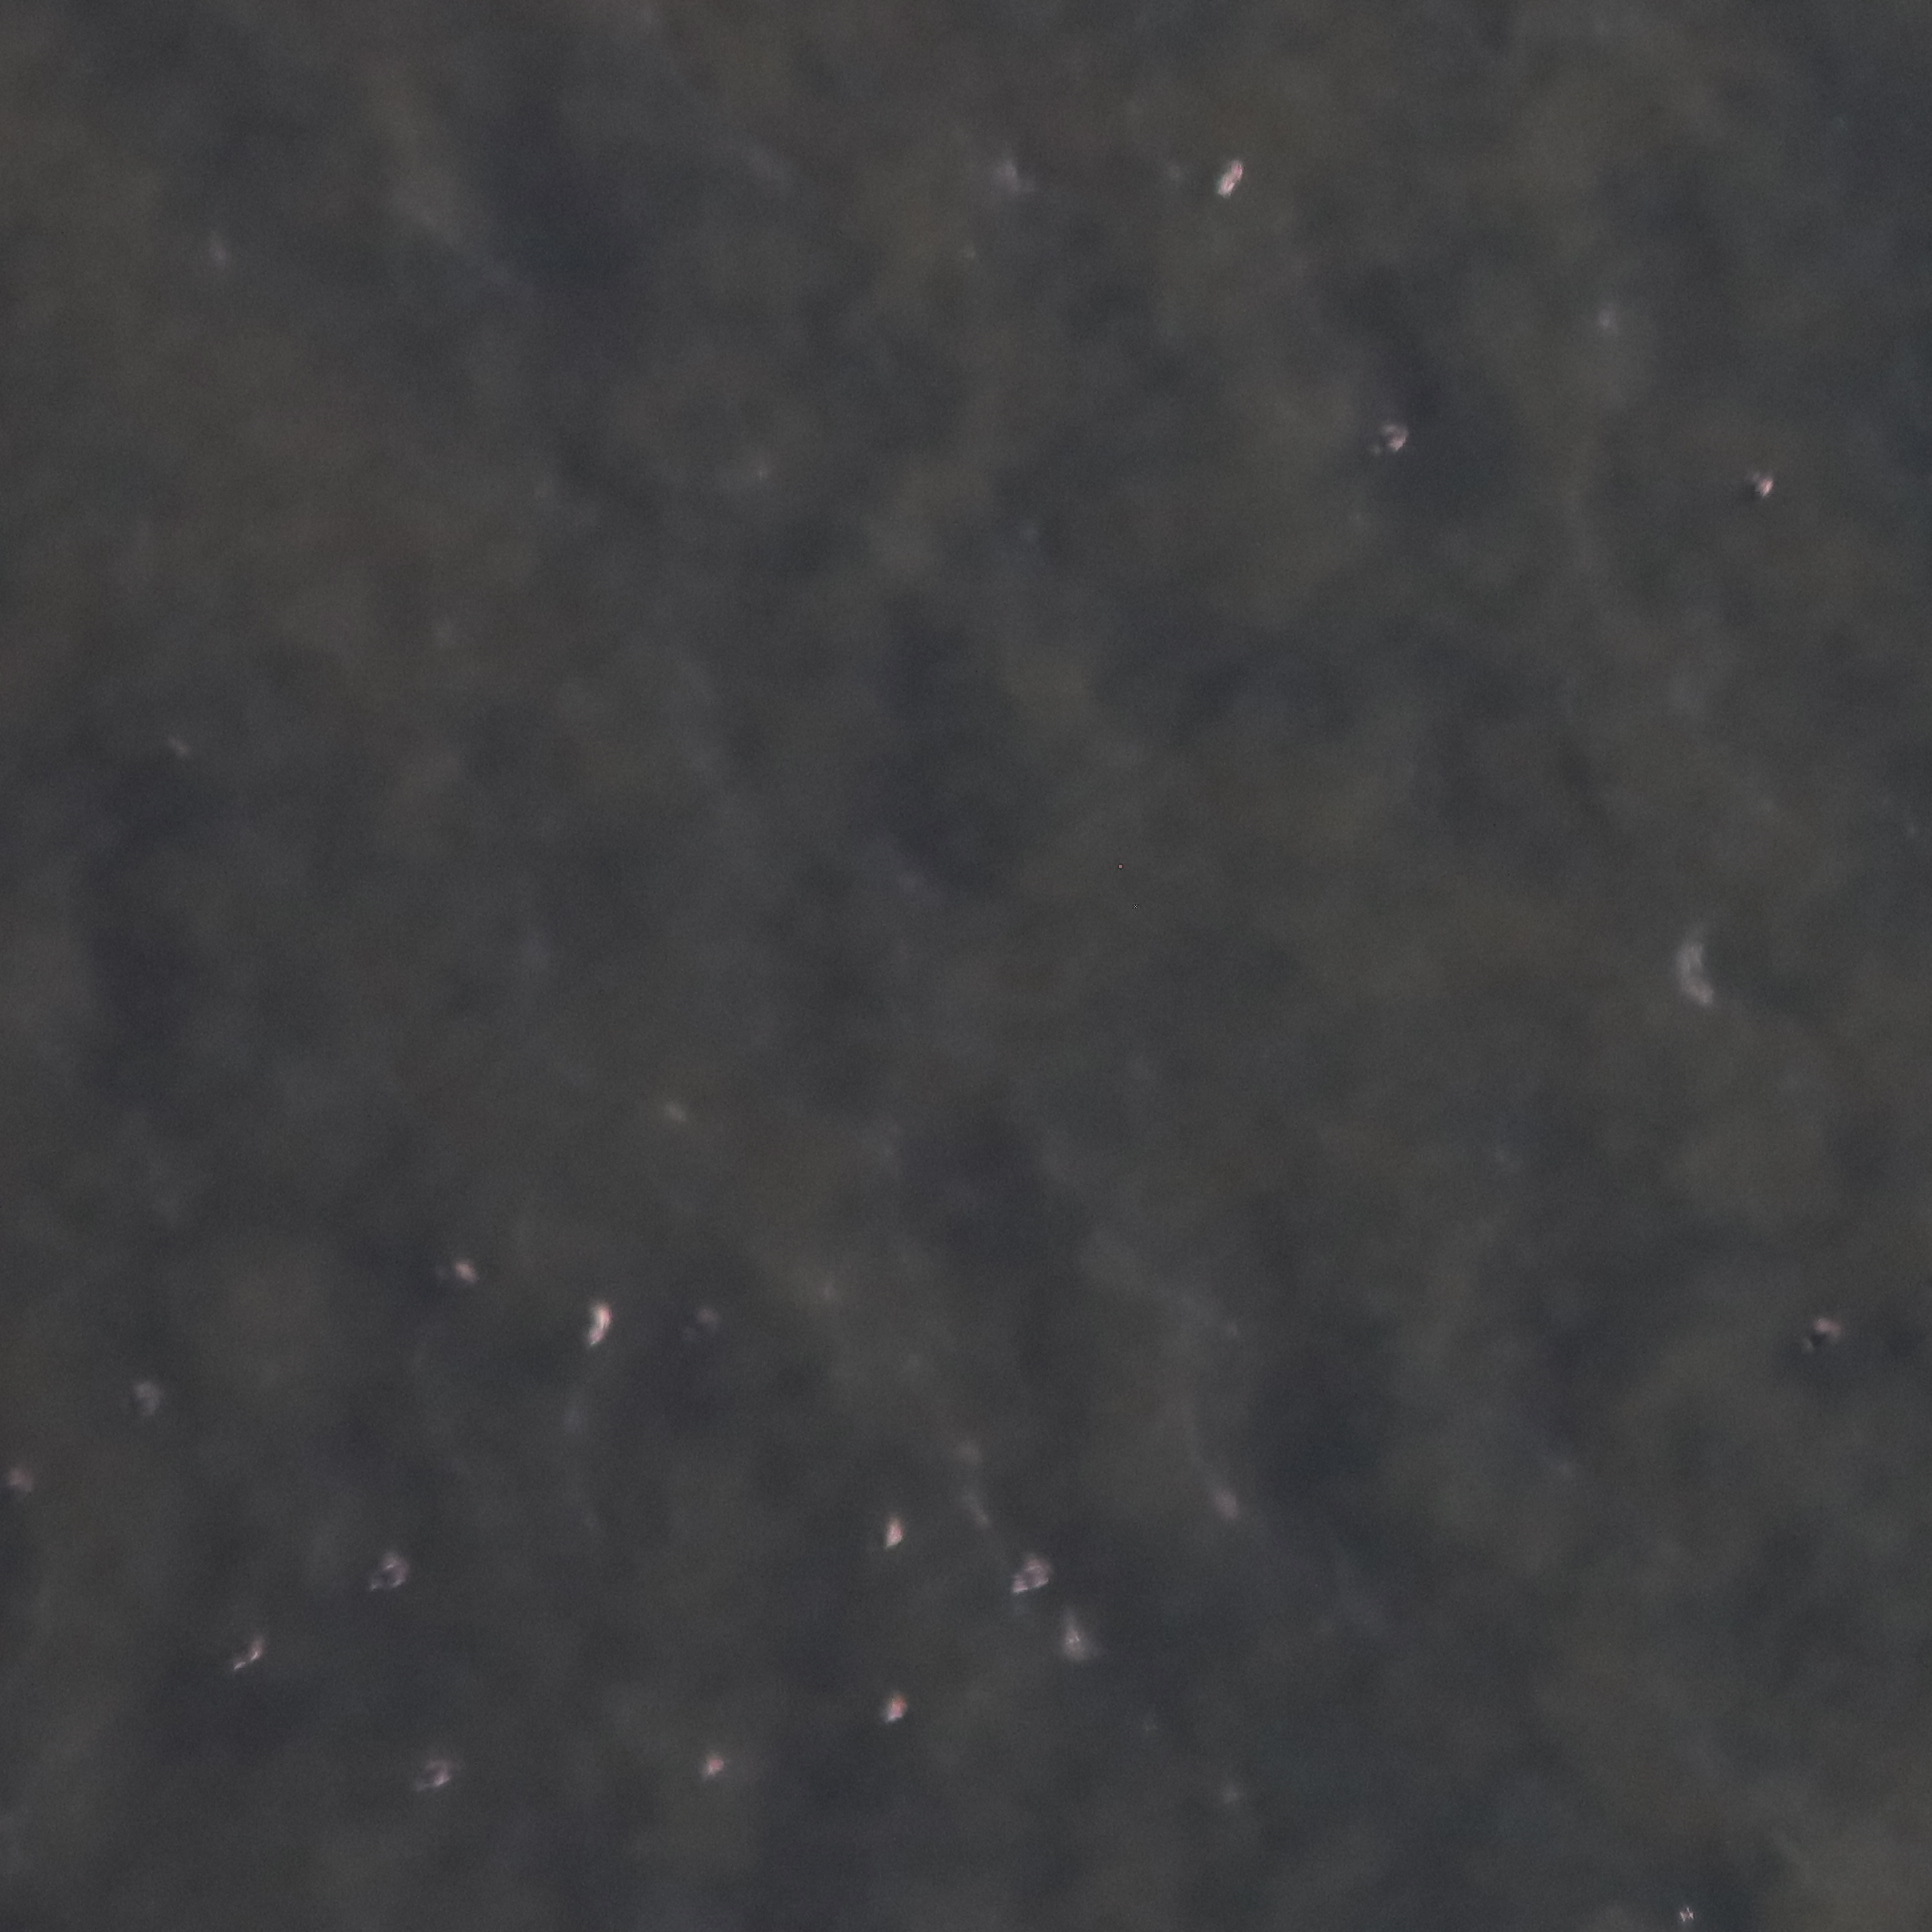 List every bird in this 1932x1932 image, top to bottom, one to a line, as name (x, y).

brant (1232, 173)
brant (1387, 438)
brant (1760, 483)
brant (462, 1275)
brant (595, 1327)
brant (1822, 1333)
brant (142, 1403)
brant (891, 1524)
brant (1033, 1569)
brant (381, 1576)
brant (244, 1653)
brant (894, 1712)
brant (711, 1767)
brant (435, 1776)